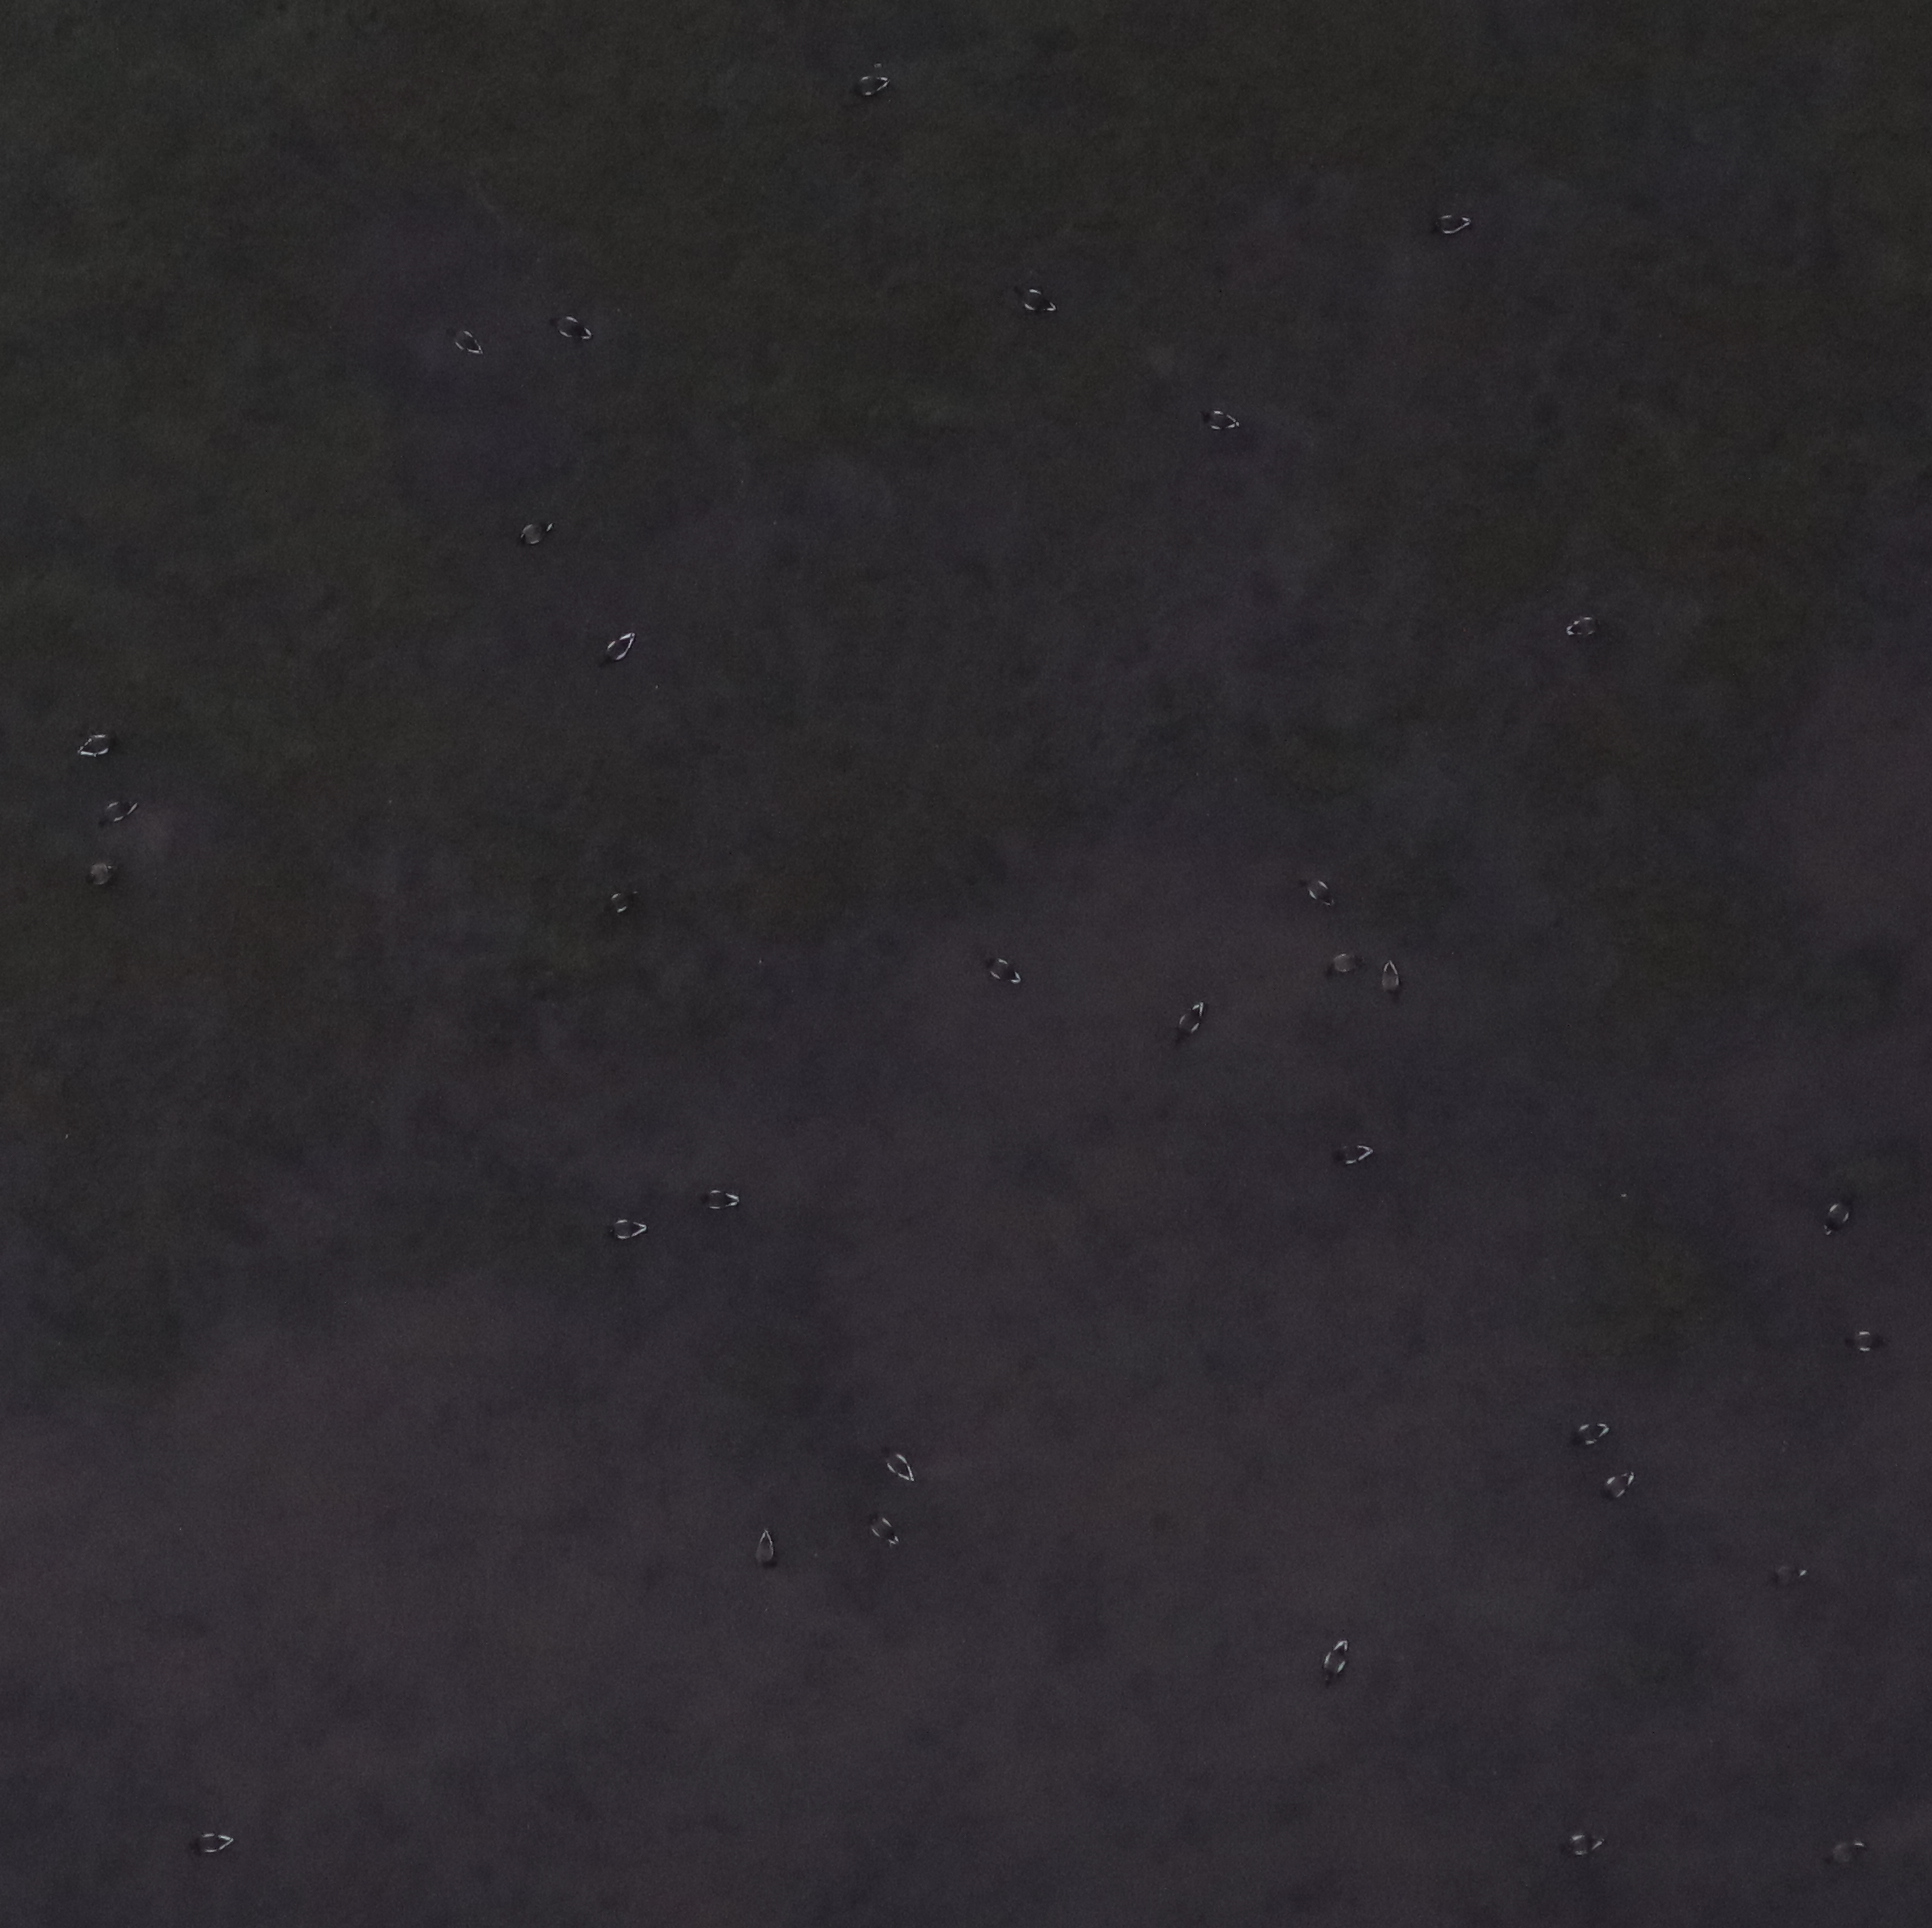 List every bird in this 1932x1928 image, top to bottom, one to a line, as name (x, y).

brant (869, 83)
brant (1450, 223)
brant (1036, 300)
brant (572, 328)
brant (468, 341)
brant (1219, 420)
brant (535, 535)
brant (1583, 626)
brant (619, 649)
brant (96, 745)
brant (117, 811)
brant (101, 874)
brant (1318, 891)
brant (620, 903)
brant (1345, 964)
brant (1003, 970)
brant (1390, 977)
brant (1189, 1020)
brant (1352, 1155)
brant (718, 1199)
brant (1838, 1215)
brant (626, 1229)
brant (1862, 1340)
brant (1590, 1433)
brant (899, 1465)
brant (1618, 1484)
brant (883, 1529)
brant (767, 1549)
brant (1789, 1576)
brant (1334, 1661)
brant (212, 1842)
brant (1584, 1844)
brant (1845, 1856)